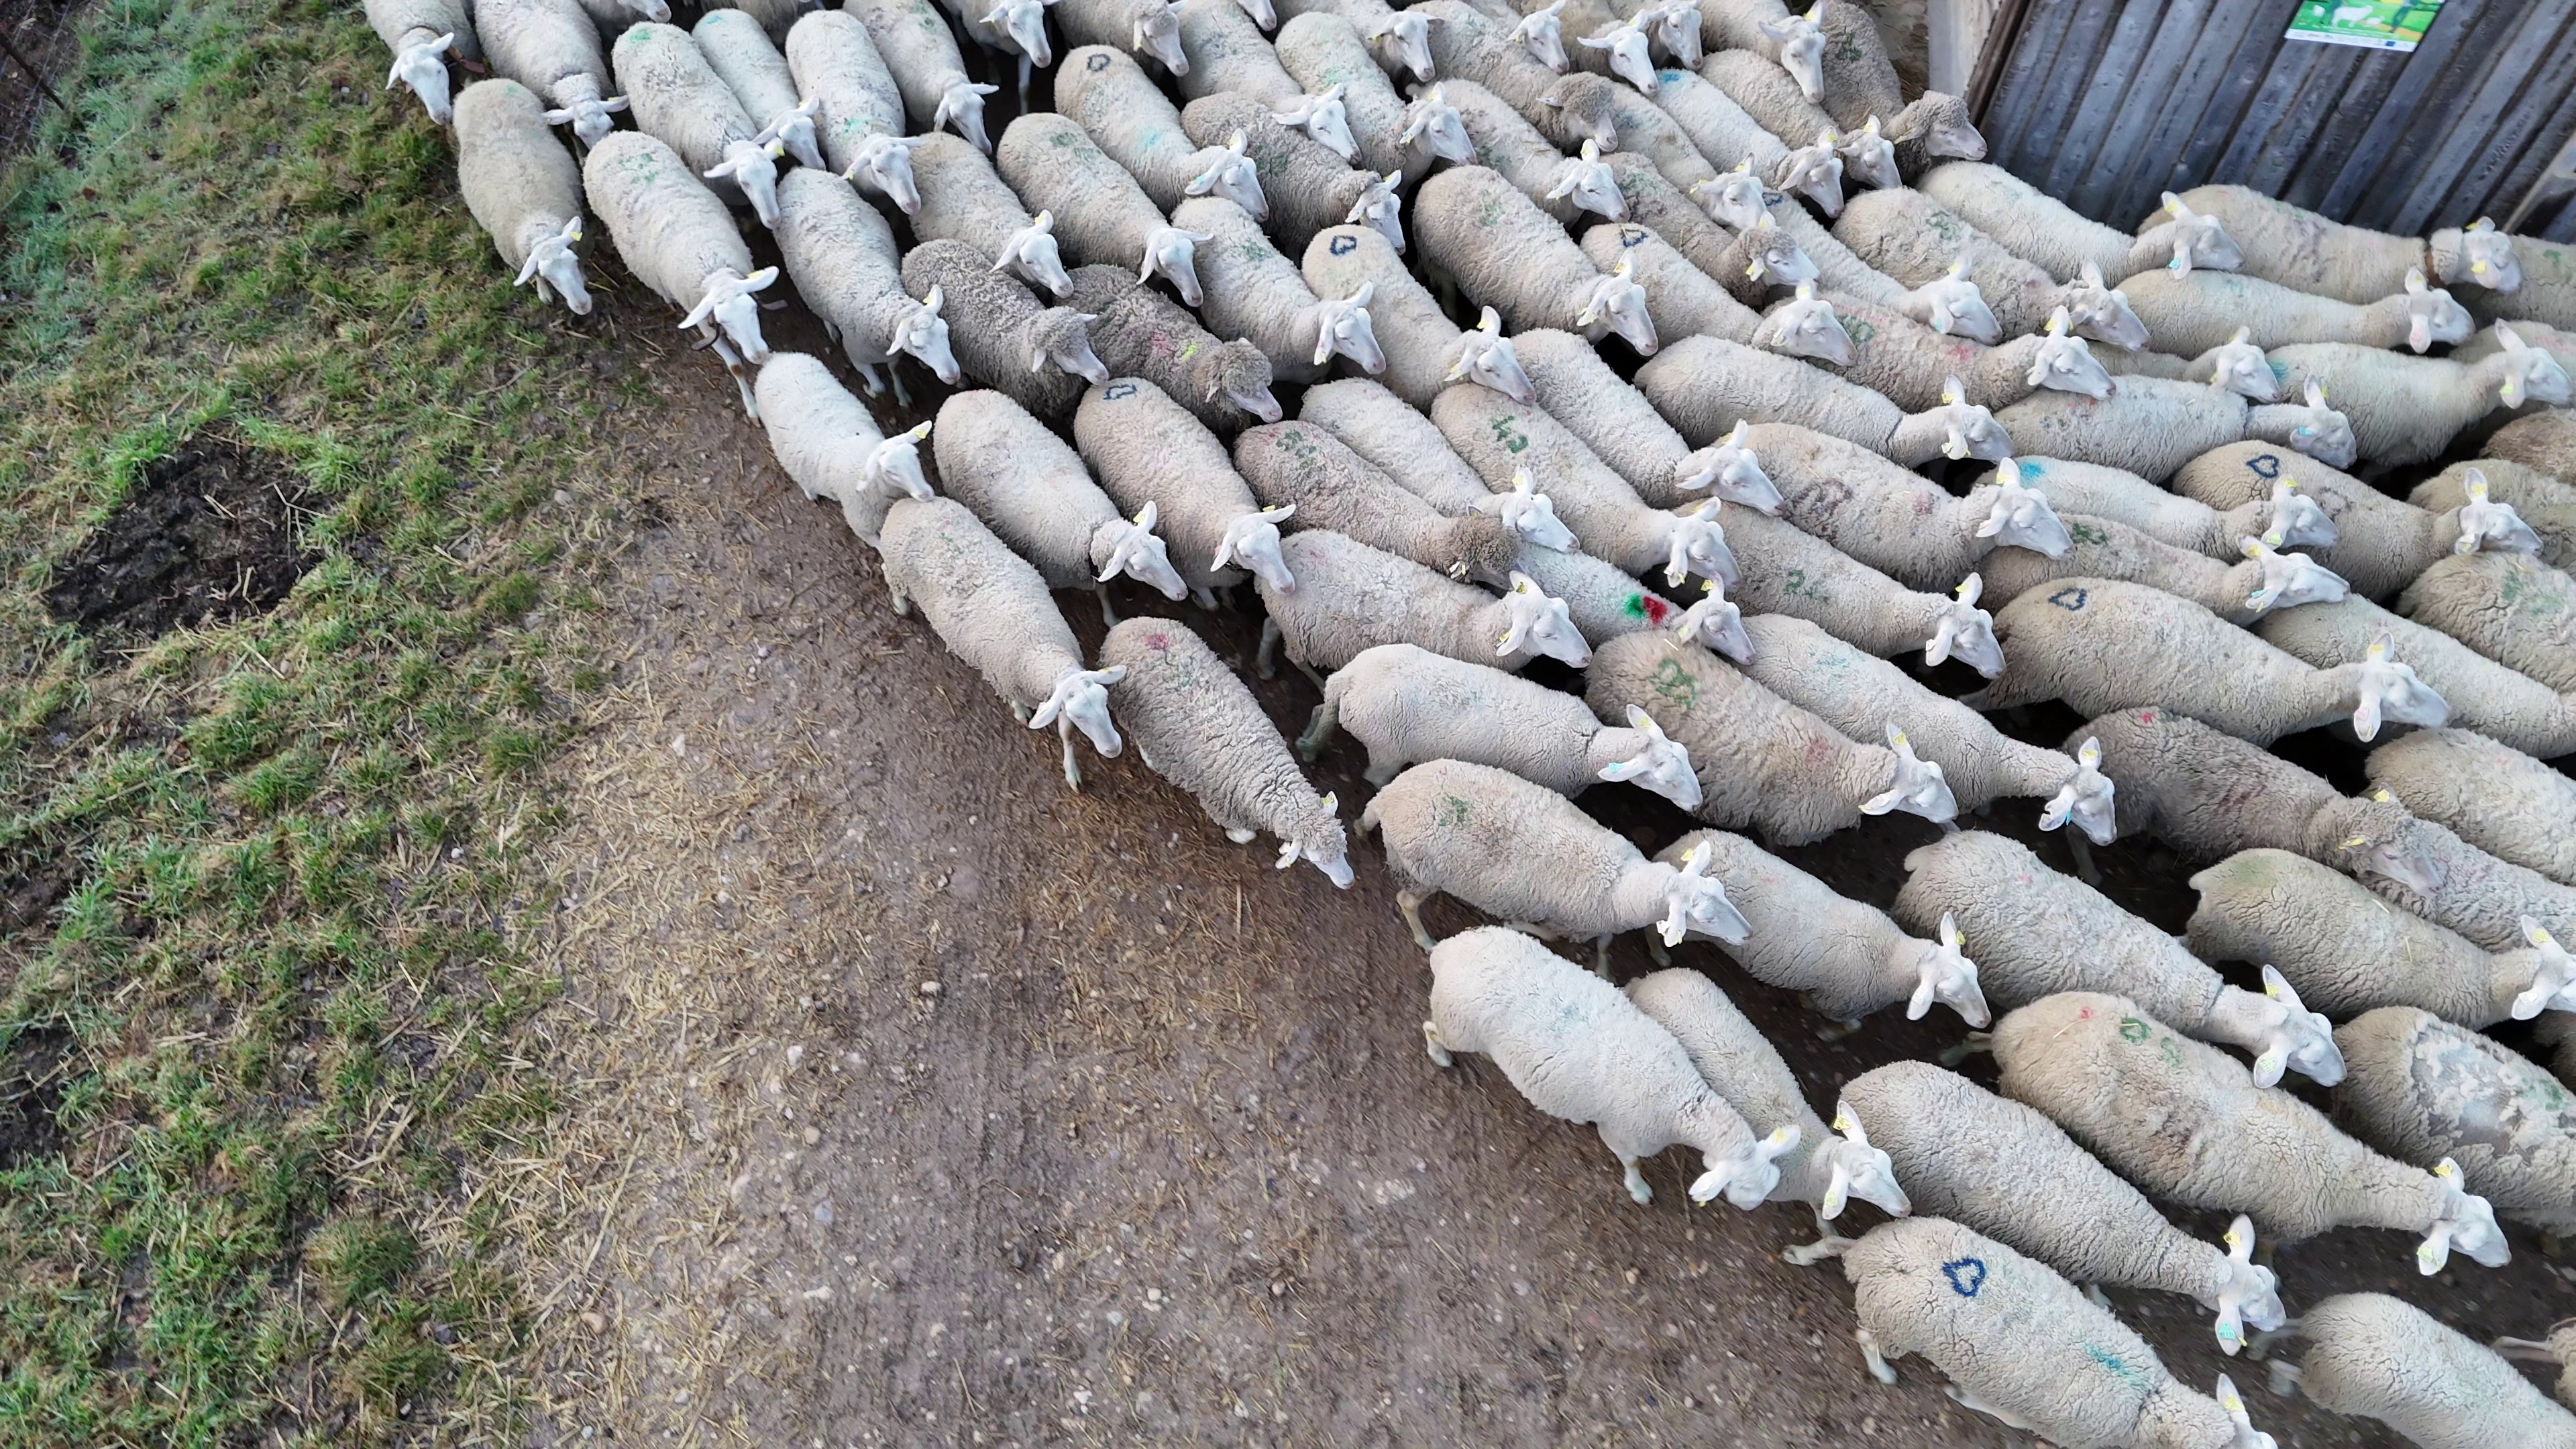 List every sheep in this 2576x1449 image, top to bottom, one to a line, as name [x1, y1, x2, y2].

sheep [359, 0, 484, 127]
sheep [474, 0, 632, 151]
sheep [843, 0, 997, 149]
sheep [940, 0, 1051, 112]
sheep [1049, 0, 1189, 75]
sheep [1140, 0, 1362, 165]
sheep [1273, 0, 1438, 81]
sheep [1406, 0, 1619, 155]
sheep [1461, 0, 1569, 74]
sheep [1508, 0, 1658, 97]
sheep [1606, 0, 1704, 71]
sheep [1690, 0, 1827, 105]
sheep [1803, 0, 1986, 164]
sheep [691, 6, 827, 168]
sheep [785, 9, 929, 216]
sheep [1273, 10, 1479, 179]
sheep [611, 12, 785, 228]
sheep [1055, 45, 1267, 215]
sheep [1701, 49, 1901, 192]
sheep [453, 69, 591, 314]
sheep [1644, 71, 1841, 218]
sheep [1597, 75, 1772, 234]
sheep [1407, 79, 1631, 229]
sheep [1180, 92, 1406, 256]
sheep [996, 113, 1214, 307]
sheep [584, 130, 778, 364]
sheep [909, 131, 1074, 297]
sheep [1589, 151, 1821, 312]
sheep [1916, 160, 2248, 290]
sheep [1415, 164, 1663, 352]
sheep [772, 165, 960, 383]
sheep [2136, 183, 2523, 303]
sheep [1751, 187, 2003, 345]
sheep [1833, 188, 2153, 353]
sheep [1169, 198, 1384, 378]
sheep [1580, 224, 1856, 367]
sheep [1302, 225, 1536, 405]
sheep [2457, 233, 2576, 334]
sheep [901, 239, 1109, 416]
sheep [2104, 267, 2475, 357]
sheep [1075, 280, 1282, 424]
sheep [1763, 292, 2117, 417]
sheep [2263, 318, 2576, 471]
sheep [2451, 318, 2576, 404]
sheep [2076, 327, 2288, 406]
sheep [1633, 328, 2016, 469]
sheep [1506, 329, 1783, 515]
sheep [754, 352, 937, 547]
sheep [1073, 374, 1298, 599]
sheep [1297, 375, 1581, 552]
sheep [1989, 375, 2360, 492]
sheep [1430, 384, 1740, 595]
sheep [931, 390, 1187, 600]
sheep [1235, 419, 1526, 594]
sheep [1695, 424, 2080, 587]
sheep [2172, 440, 2541, 593]
sheep [1973, 454, 2339, 562]
sheep [2405, 457, 2576, 583]
sheep [878, 496, 1126, 794]
sheep [1677, 498, 1997, 669]
sheep [1969, 508, 2349, 629]
sheep [1250, 529, 1592, 678]
sheep [1505, 537, 1757, 669]
sheep [2395, 539, 2576, 692]
sheep [1957, 567, 2451, 747]
sheep [2263, 593, 2576, 759]
sheep [1743, 614, 2125, 846]
sheep [1101, 616, 1355, 890]
sheep [1585, 629, 1957, 852]
sheep [1300, 642, 1702, 819]
sheep [2065, 708, 2436, 892]
sheep [2363, 728, 2576, 889]
sheep [1358, 757, 1752, 946]
sheep [2344, 812, 2576, 962]
sheep [1653, 823, 1992, 1027]
sheep [1900, 823, 2347, 1088]
sheep [2185, 848, 2576, 1042]
sheep [1424, 927, 1800, 1211]
sheep [1629, 967, 1912, 1218]
sheep [1988, 991, 2511, 1270]
sheep [2331, 1000, 2576, 1239]
sheep [1839, 1060, 2287, 1356]
sheep [1842, 1215, 2278, 1449]
sheep [2266, 1291, 2575, 1449]